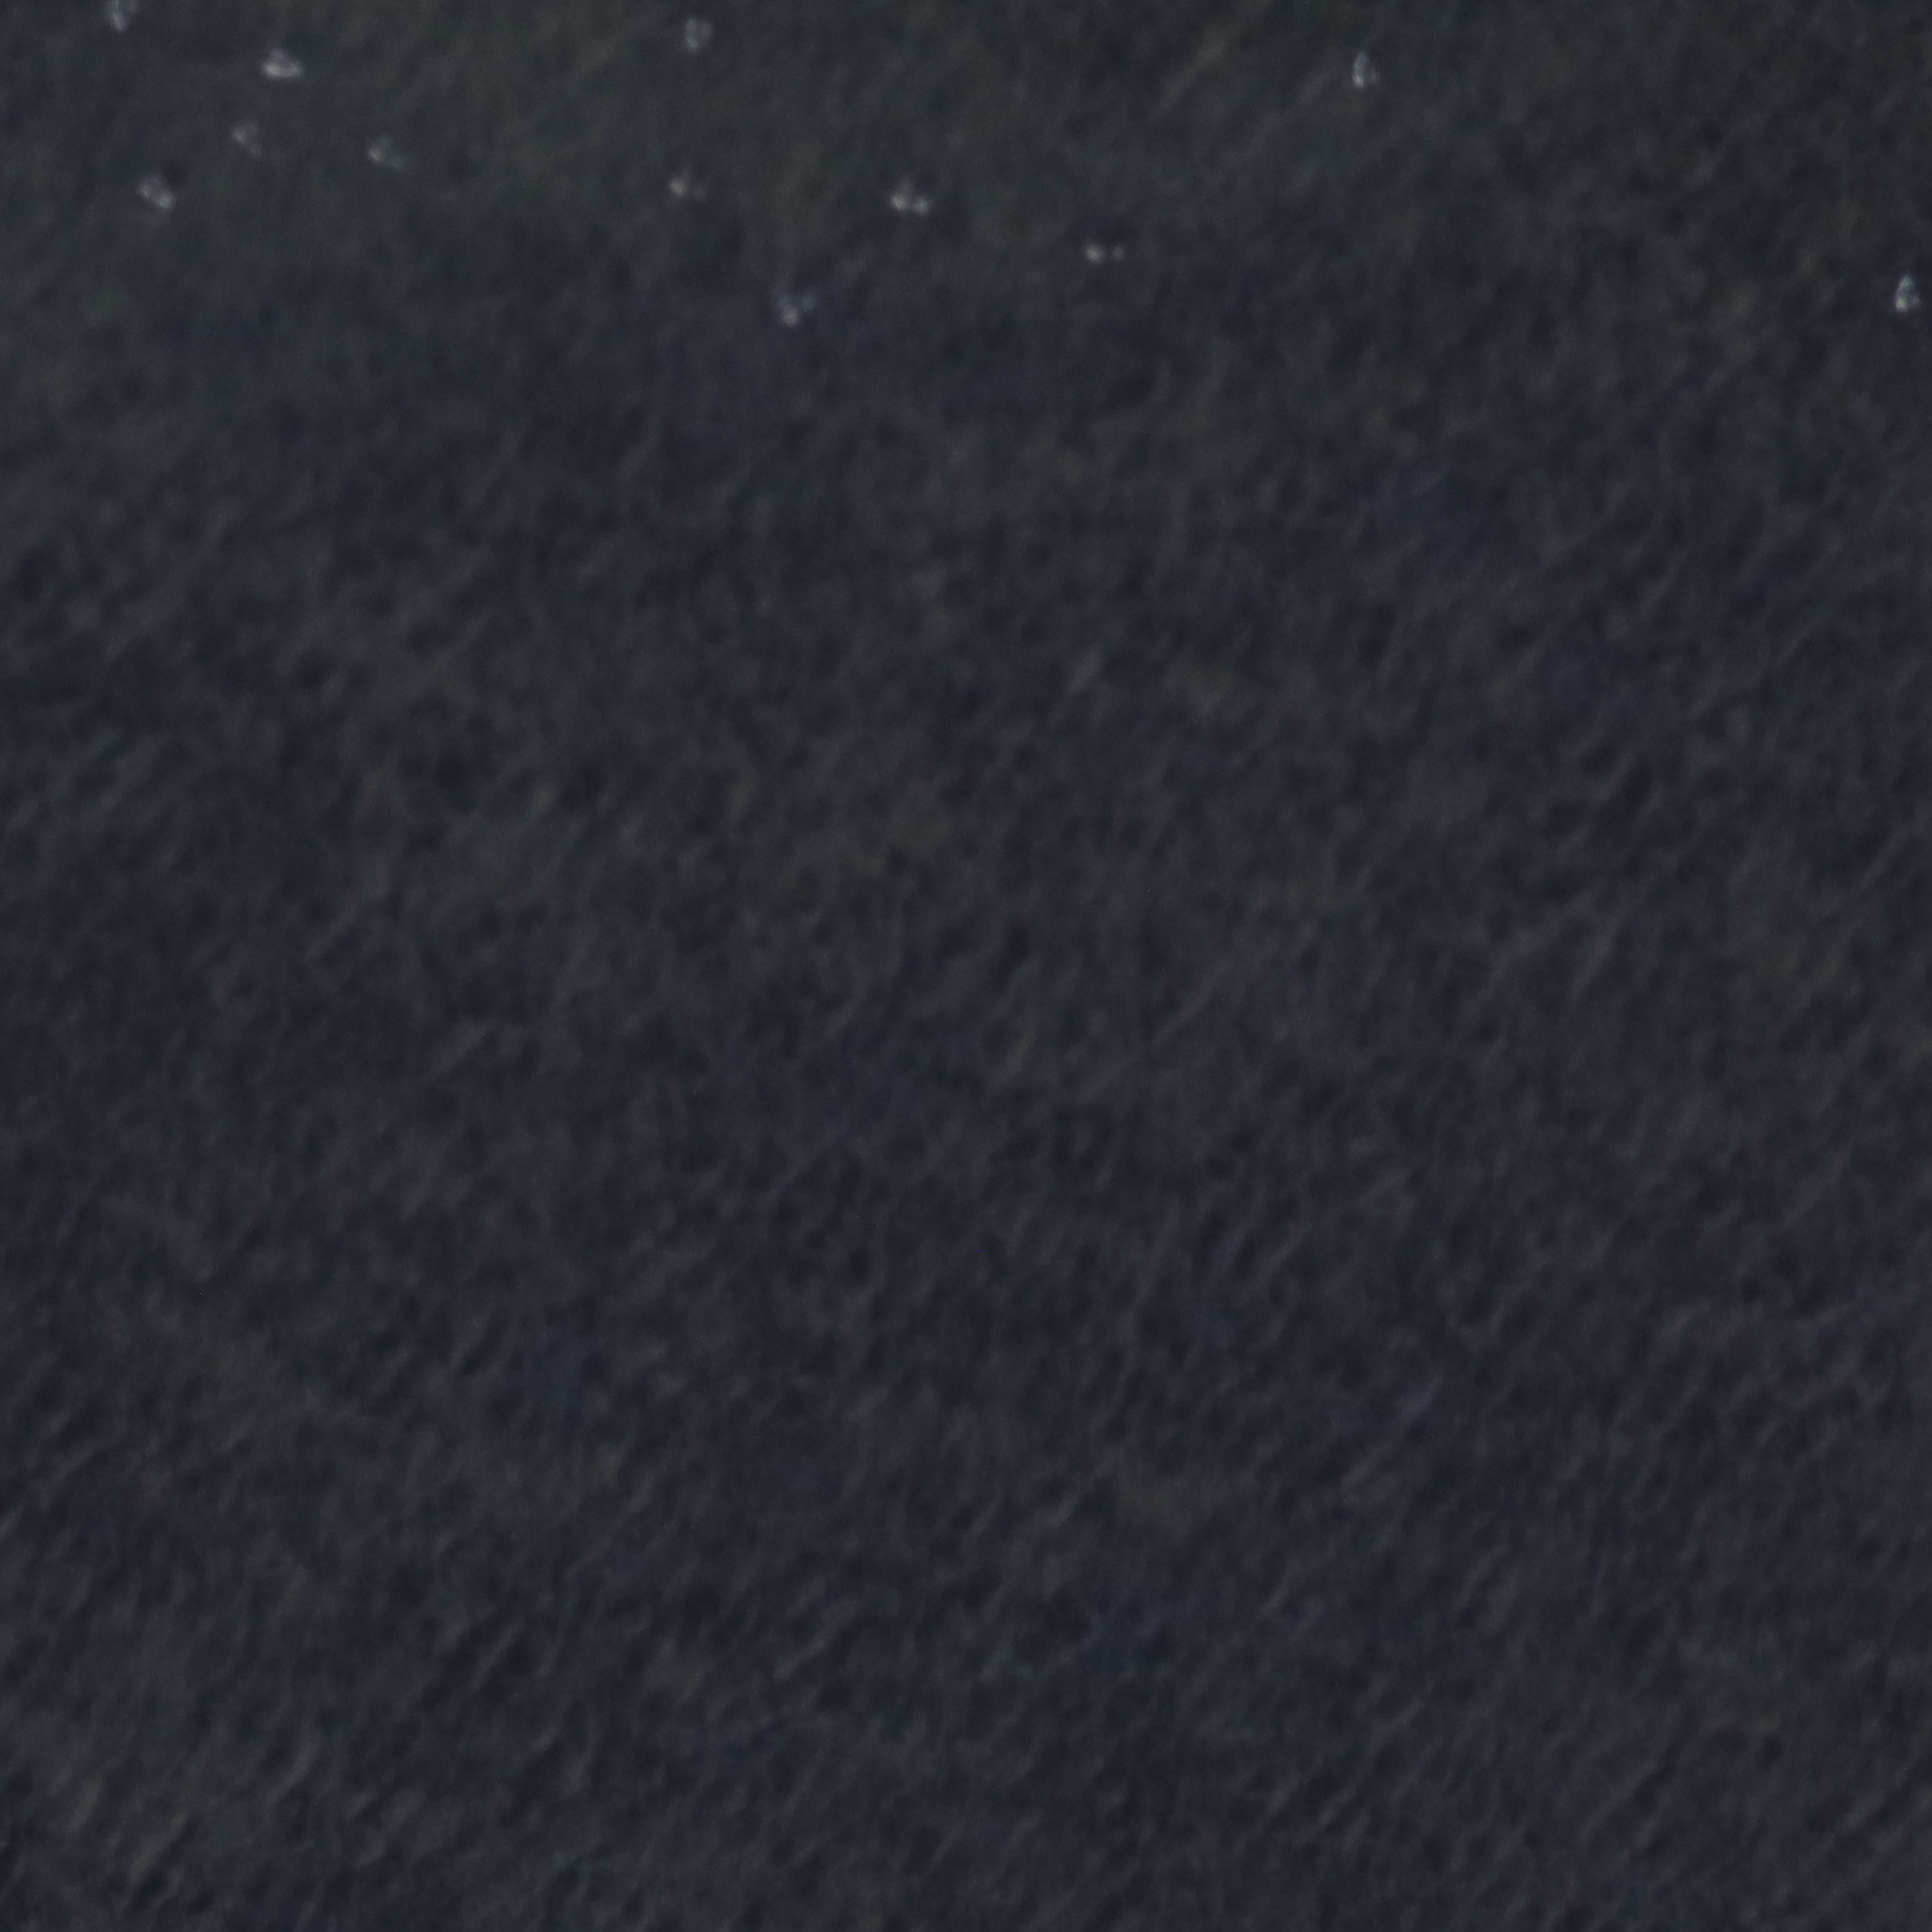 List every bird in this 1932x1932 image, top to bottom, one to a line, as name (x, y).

brant (127, 5)
brant (696, 32)
brant (285, 68)
brant (1365, 70)
brant (245, 136)
brant (387, 150)
brant (684, 178)
brant (156, 189)
brant (911, 197)
brant (1103, 252)
brant (1910, 293)
brant (799, 304)